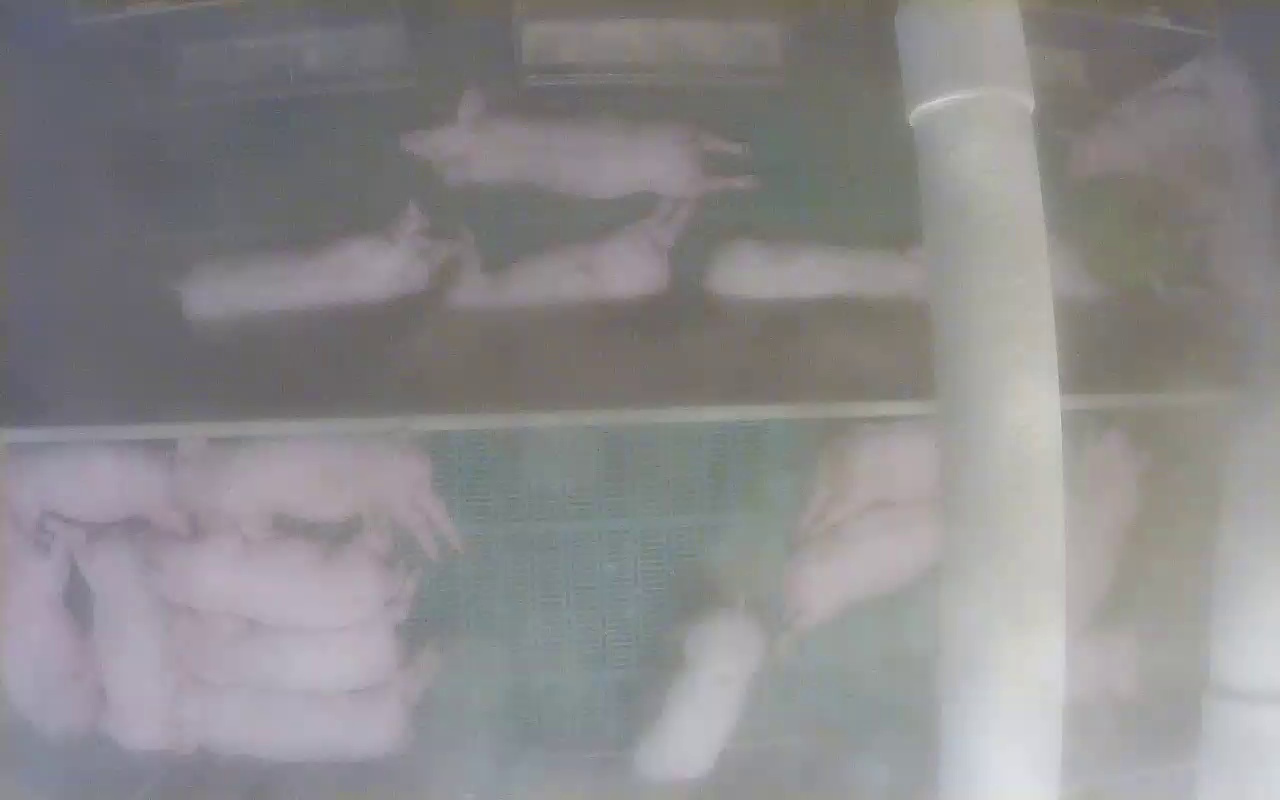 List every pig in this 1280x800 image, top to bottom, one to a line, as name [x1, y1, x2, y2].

pig [1052, 58, 1235, 189]
pig [398, 81, 760, 199]
pig [381, 196, 695, 383]
pig [170, 203, 468, 351]
pig [698, 237, 931, 323]
pig [791, 420, 944, 550]
pig [1064, 425, 1154, 643]
pig [161, 437, 463, 562]
pig [0, 442, 196, 539]
pig [780, 497, 945, 635]
pig [1, 510, 109, 749]
pig [132, 510, 409, 633]
pig [73, 525, 184, 749]
pig [159, 566, 427, 695]
pig [632, 592, 770, 784]
pig [1064, 626, 1142, 707]
pig [162, 643, 437, 764]